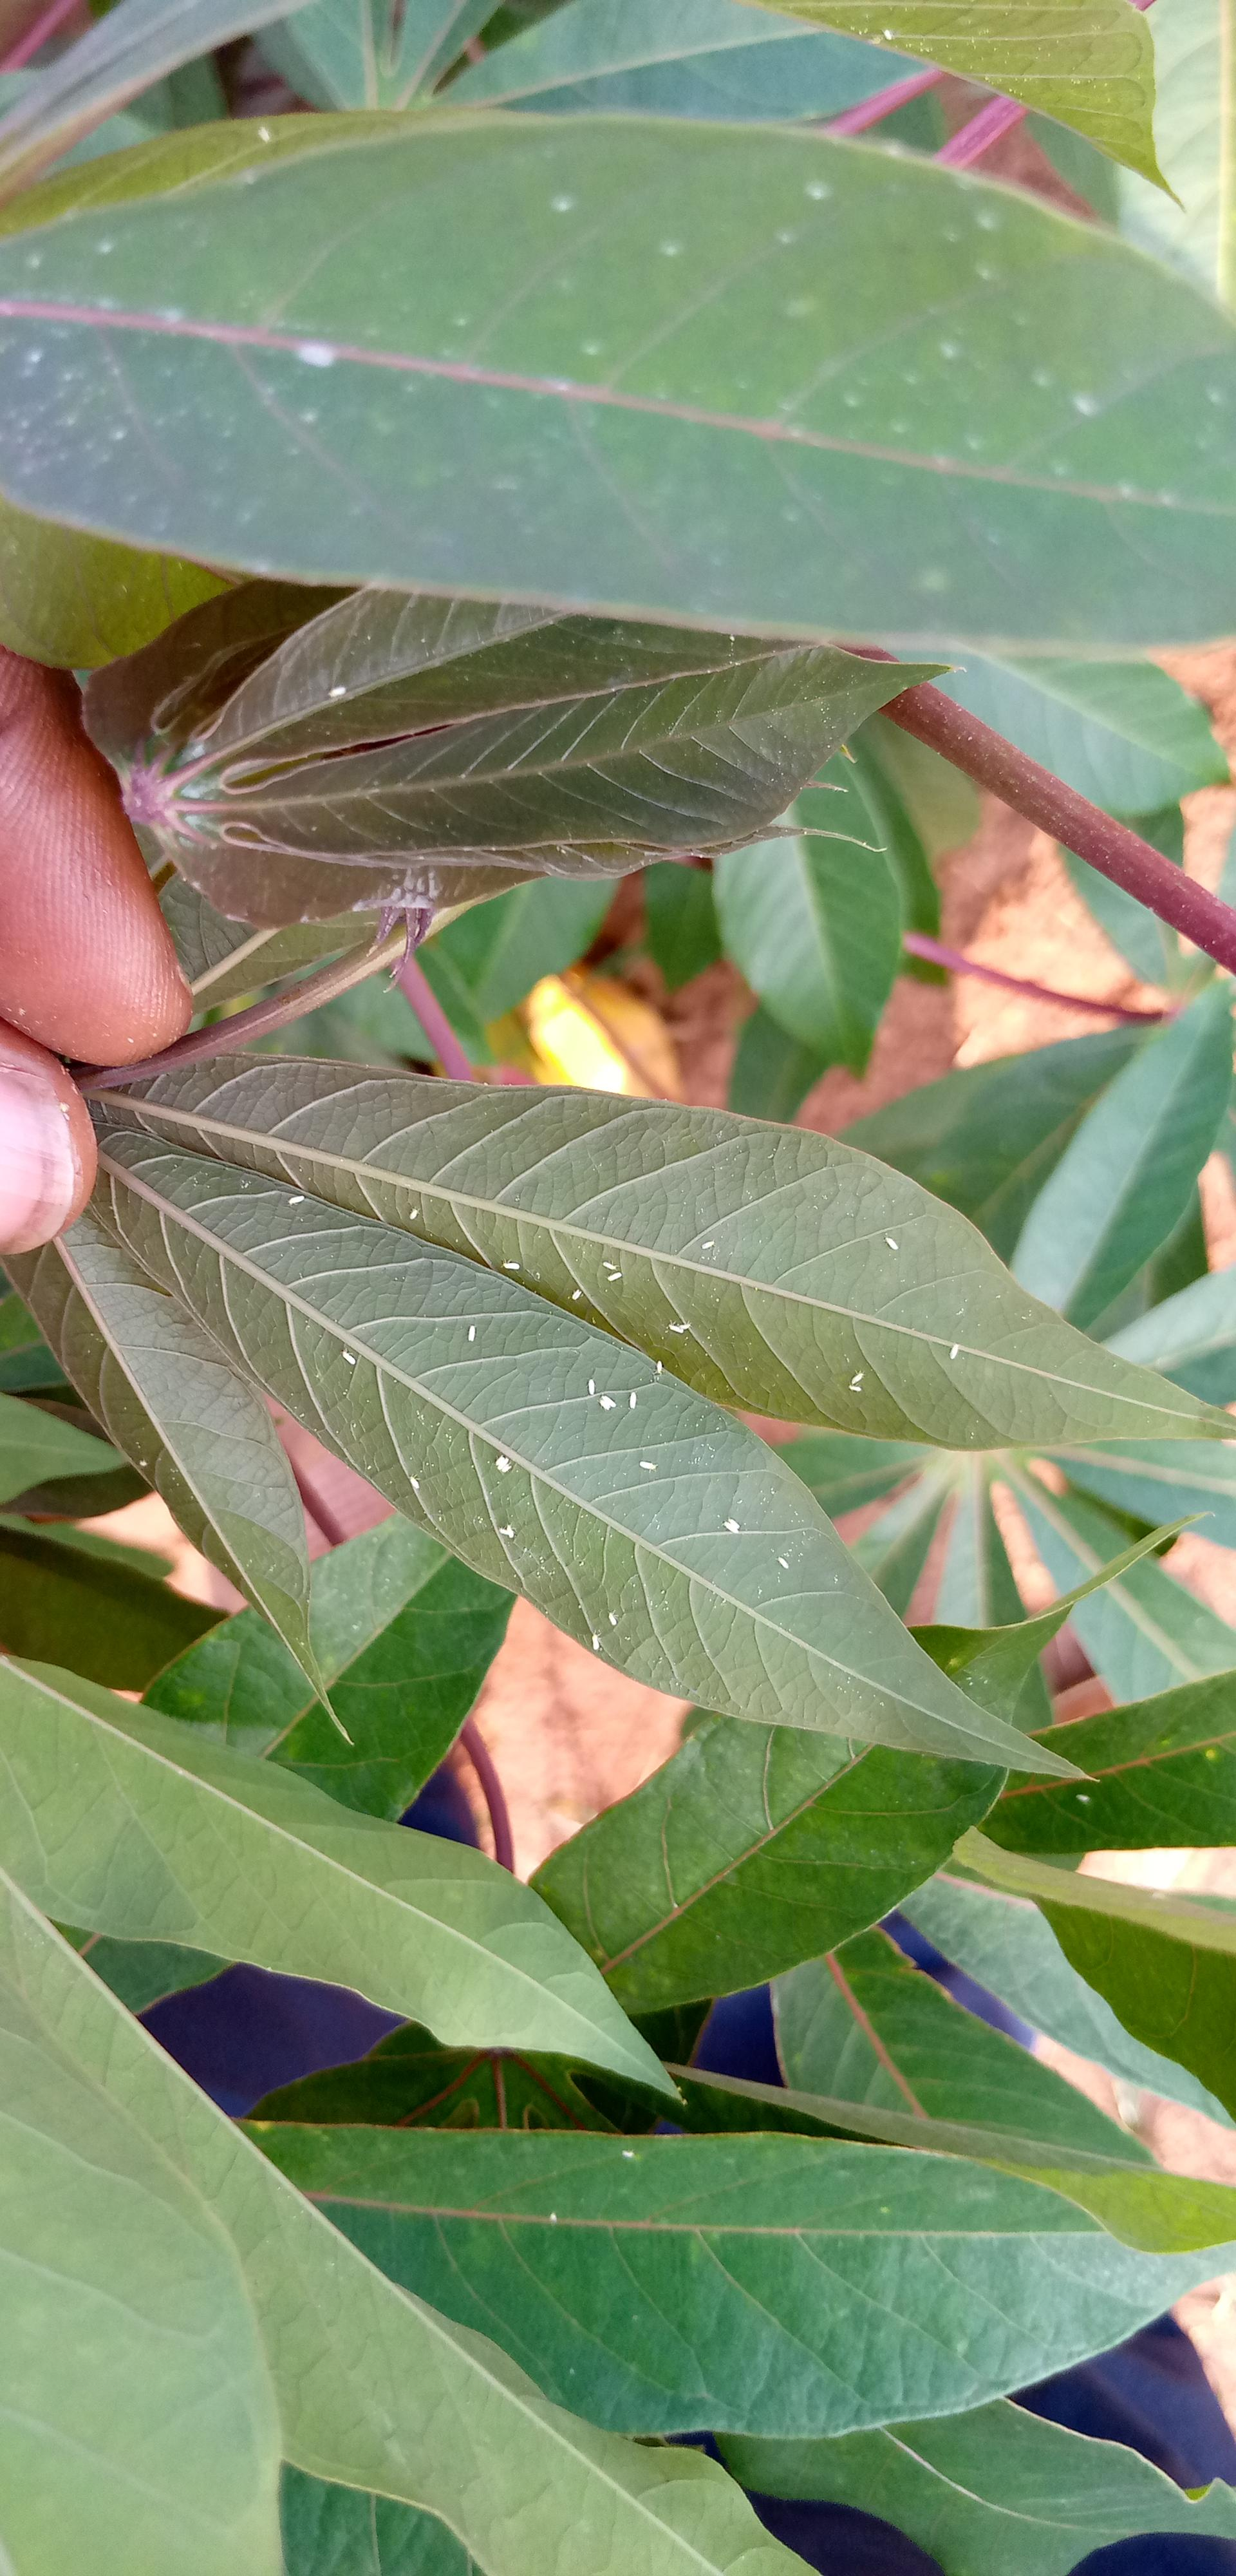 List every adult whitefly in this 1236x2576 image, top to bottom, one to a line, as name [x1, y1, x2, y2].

whitefly [879, 26, 897, 44]
whitefly [254, 124, 277, 146]
whitefly [296, 341, 336, 368]
whitefly [326, 685, 349, 699]
whitefly [286, 1193, 306, 1206]
whitefly [407, 1206, 419, 1221]
whitefly [881, 1235, 901, 1252]
whitefly [698, 1238, 716, 1253]
whitefly [500, 1260, 521, 1272]
whitefly [601, 1260, 617, 1271]
whitefly [606, 1271, 623, 1283]
whitefly [570, 1288, 583, 1301]
whitefly [679, 1321, 691, 1330]
whitefly [467, 1323, 478, 1342]
whitefly [668, 1323, 684, 1335]
whitefly [948, 1342, 960, 1361]
whitefly [341, 1350, 357, 1366]
whitefly [655, 1358, 664, 1374]
whitefly [851, 1371, 865, 1385]
whitefly [585, 1376, 596, 1396]
whitefly [848, 1384, 861, 1393]
whitefly [627, 1390, 639, 1411]
whitefly [601, 1395, 617, 1408]
whitefly [599, 1399, 611, 1410]
whitefly [495, 1455, 505, 1466]
whitefly [137, 1458, 149, 1468]
whitefly [498, 1458, 509, 1470]
whitefly [637, 1458, 659, 1472]
whitefly [502, 1463, 511, 1473]
whitefly [409, 1475, 420, 1491]
whitefly [728, 1518, 740, 1529]
whitefly [723, 1520, 738, 1533]
whitefly [507, 1524, 516, 1539]
whitefly [498, 1526, 507, 1535]
whitefly [776, 1555, 791, 1569]
whitefly [606, 1611, 618, 1627]
whitefly [590, 1629, 601, 1652]
whitefly [619, 2147, 638, 2161]
whitefly [547, 2210, 559, 2223]